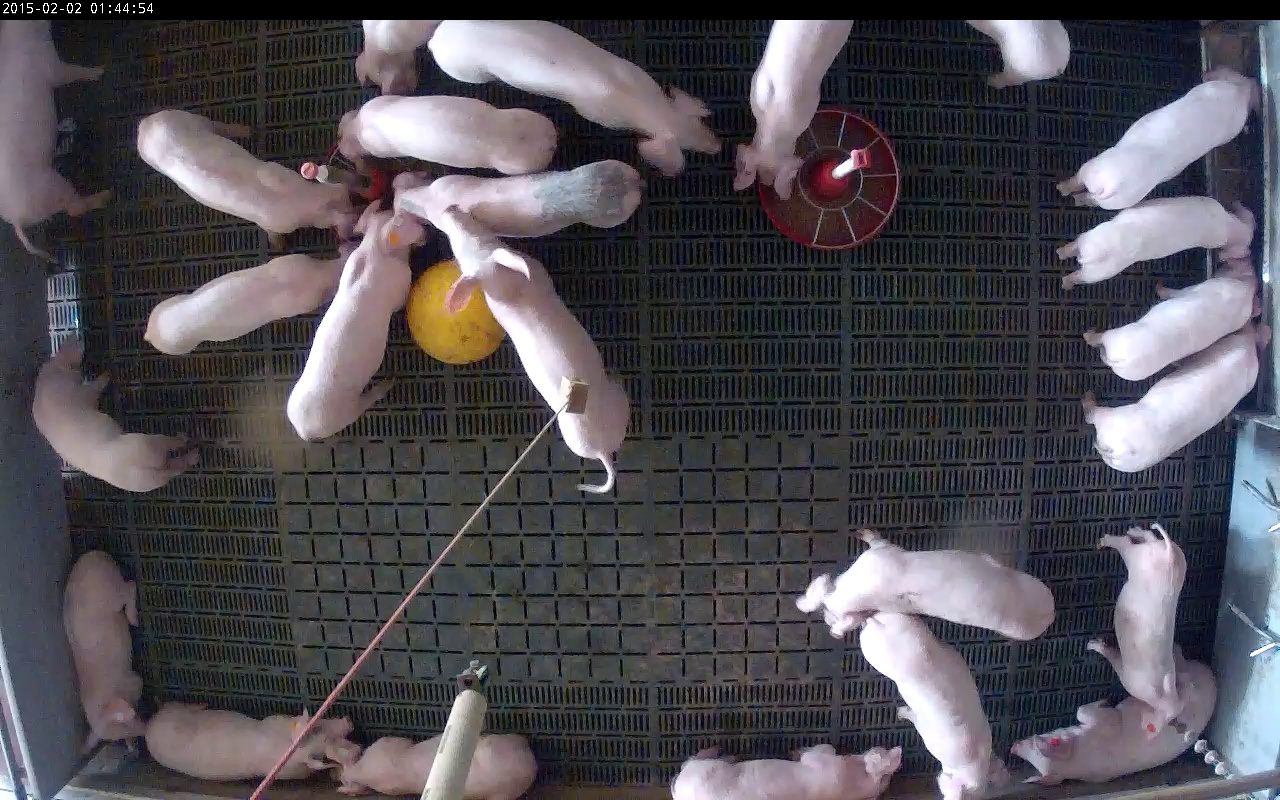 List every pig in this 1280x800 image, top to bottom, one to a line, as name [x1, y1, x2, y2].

pig [0, 18, 119, 258]
pig [353, 19, 442, 98]
pig [732, 19, 857, 201]
pig [428, 20, 723, 181]
pig [966, 21, 1069, 92]
pig [1057, 66, 1263, 210]
pig [339, 96, 563, 177]
pig [138, 109, 369, 254]
pig [379, 159, 644, 257]
pig [1055, 196, 1253, 291]
pig [287, 199, 424, 441]
pig [441, 206, 631, 494]
pig [142, 242, 361, 356]
pig [1084, 258, 1263, 383]
pig [1083, 321, 1271, 473]
pig [32, 335, 203, 492]
pig [797, 524, 1058, 644]
pig [1086, 524, 1196, 739]
pig [64, 552, 146, 755]
pig [860, 612, 1007, 799]
pig [1009, 644, 1221, 785]
pig [146, 701, 353, 780]
pig [327, 731, 538, 797]
pig [673, 744, 902, 799]